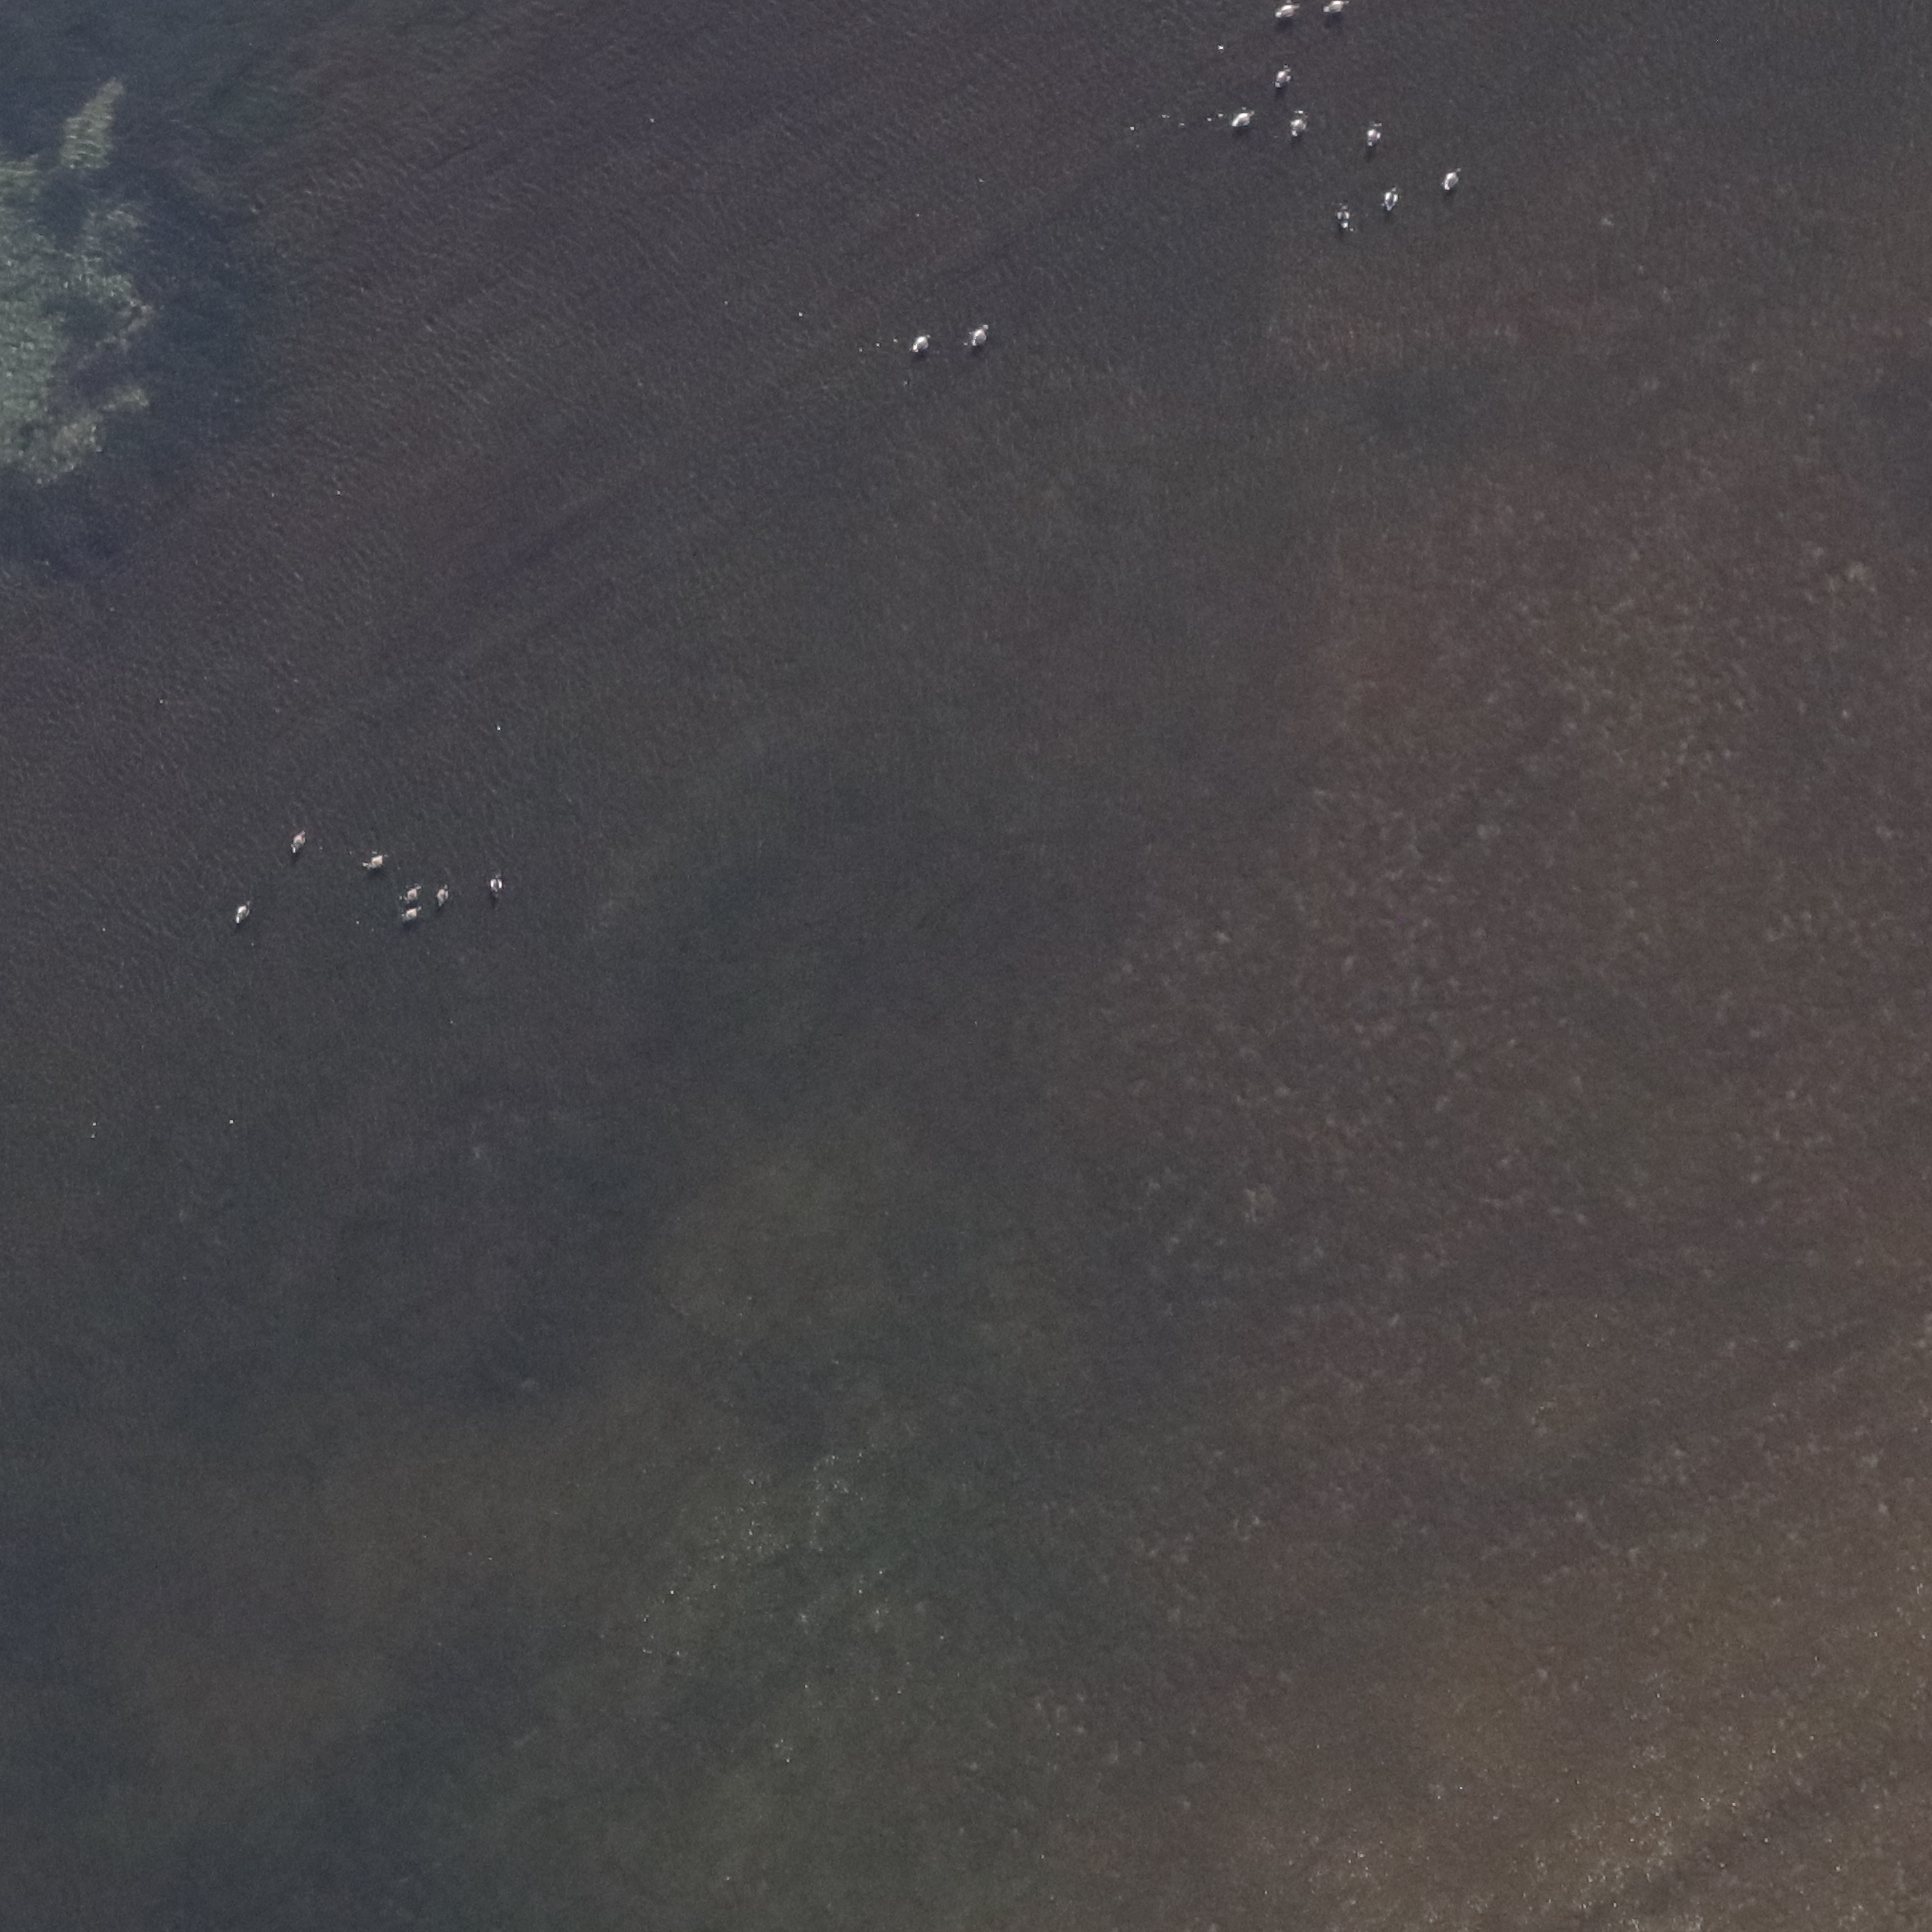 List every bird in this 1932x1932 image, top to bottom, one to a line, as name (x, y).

brant (1284, 10)
brant (1337, 10)
brant (1285, 78)
brant (1243, 121)
brant (1295, 128)
brant (1368, 135)
brant (1451, 178)
brant (1391, 195)
brant (1340, 213)
brant (978, 336)
brant (919, 347)
brant (298, 841)
brant (376, 860)
brant (408, 886)
brant (492, 886)
brant (444, 894)
brant (411, 911)
brant (243, 913)